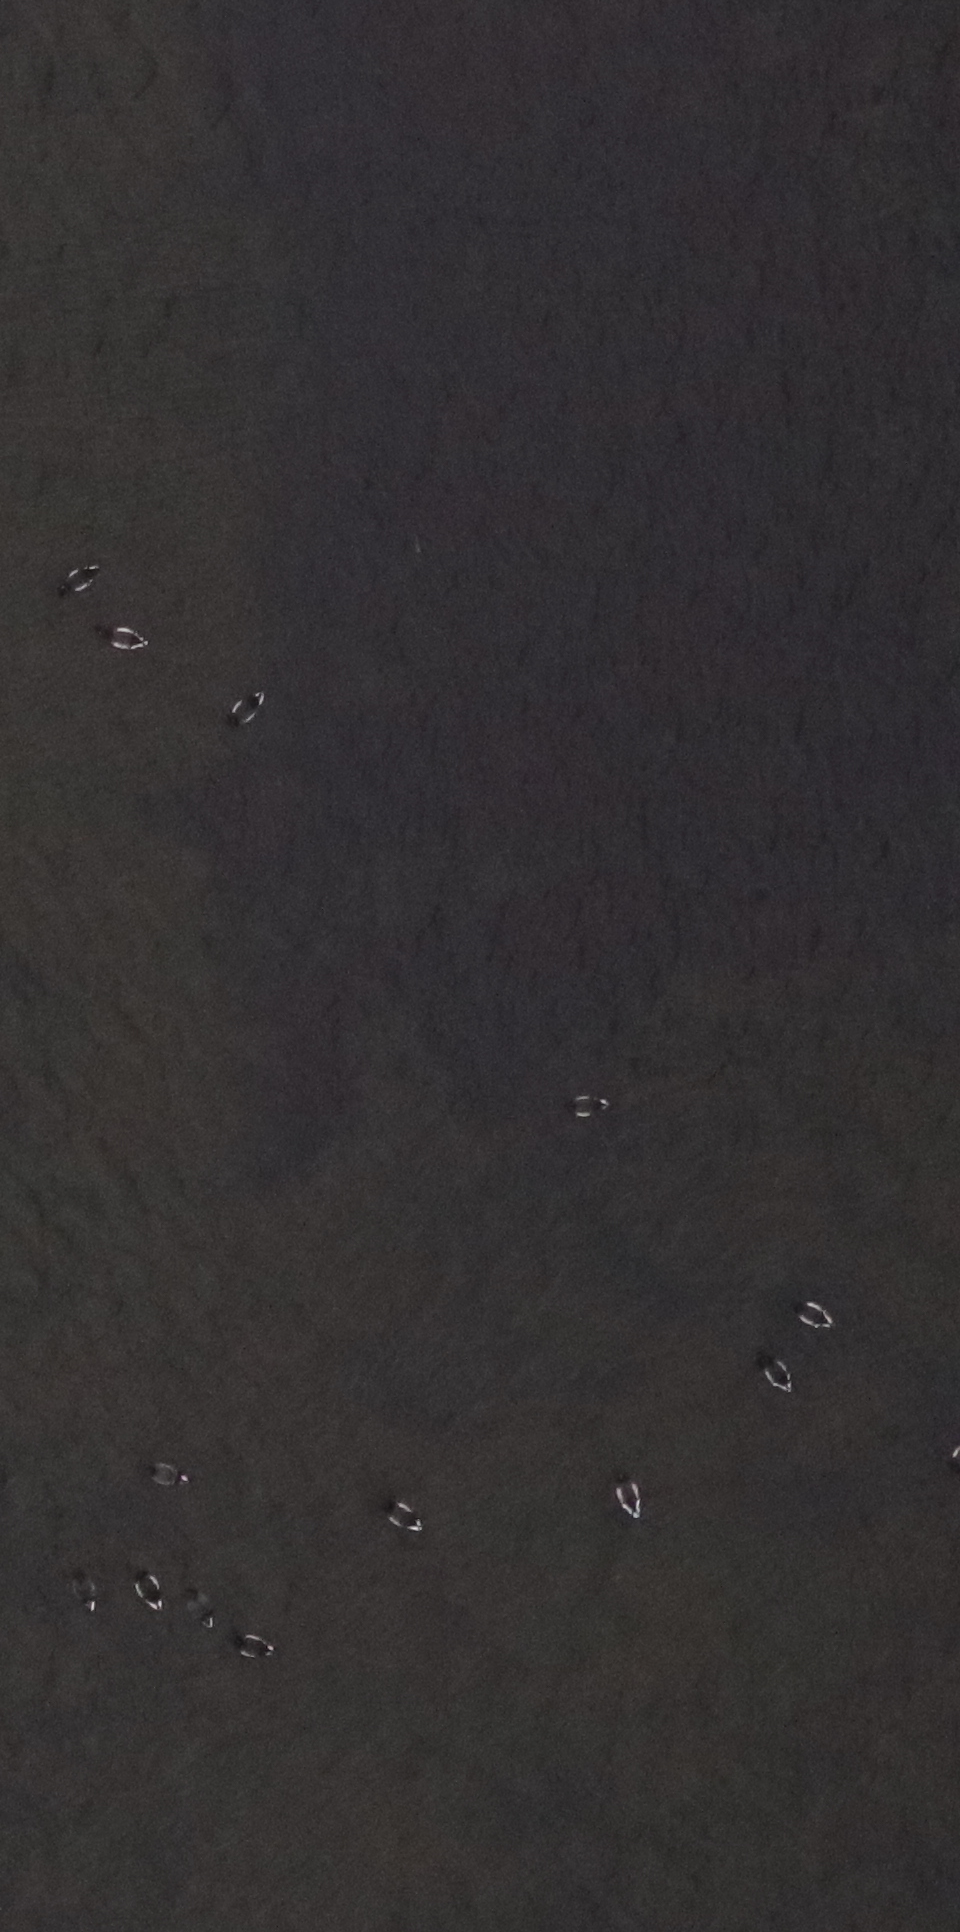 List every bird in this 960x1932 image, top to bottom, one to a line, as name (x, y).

brant (80, 578)
brant (125, 639)
brant (246, 710)
brant (586, 1105)
brant (814, 1317)
brant (778, 1373)
brant (167, 1475)
brant (628, 1496)
brant (404, 1517)
brant (149, 1589)
brant (86, 1593)
brant (195, 1605)
brant (254, 1646)